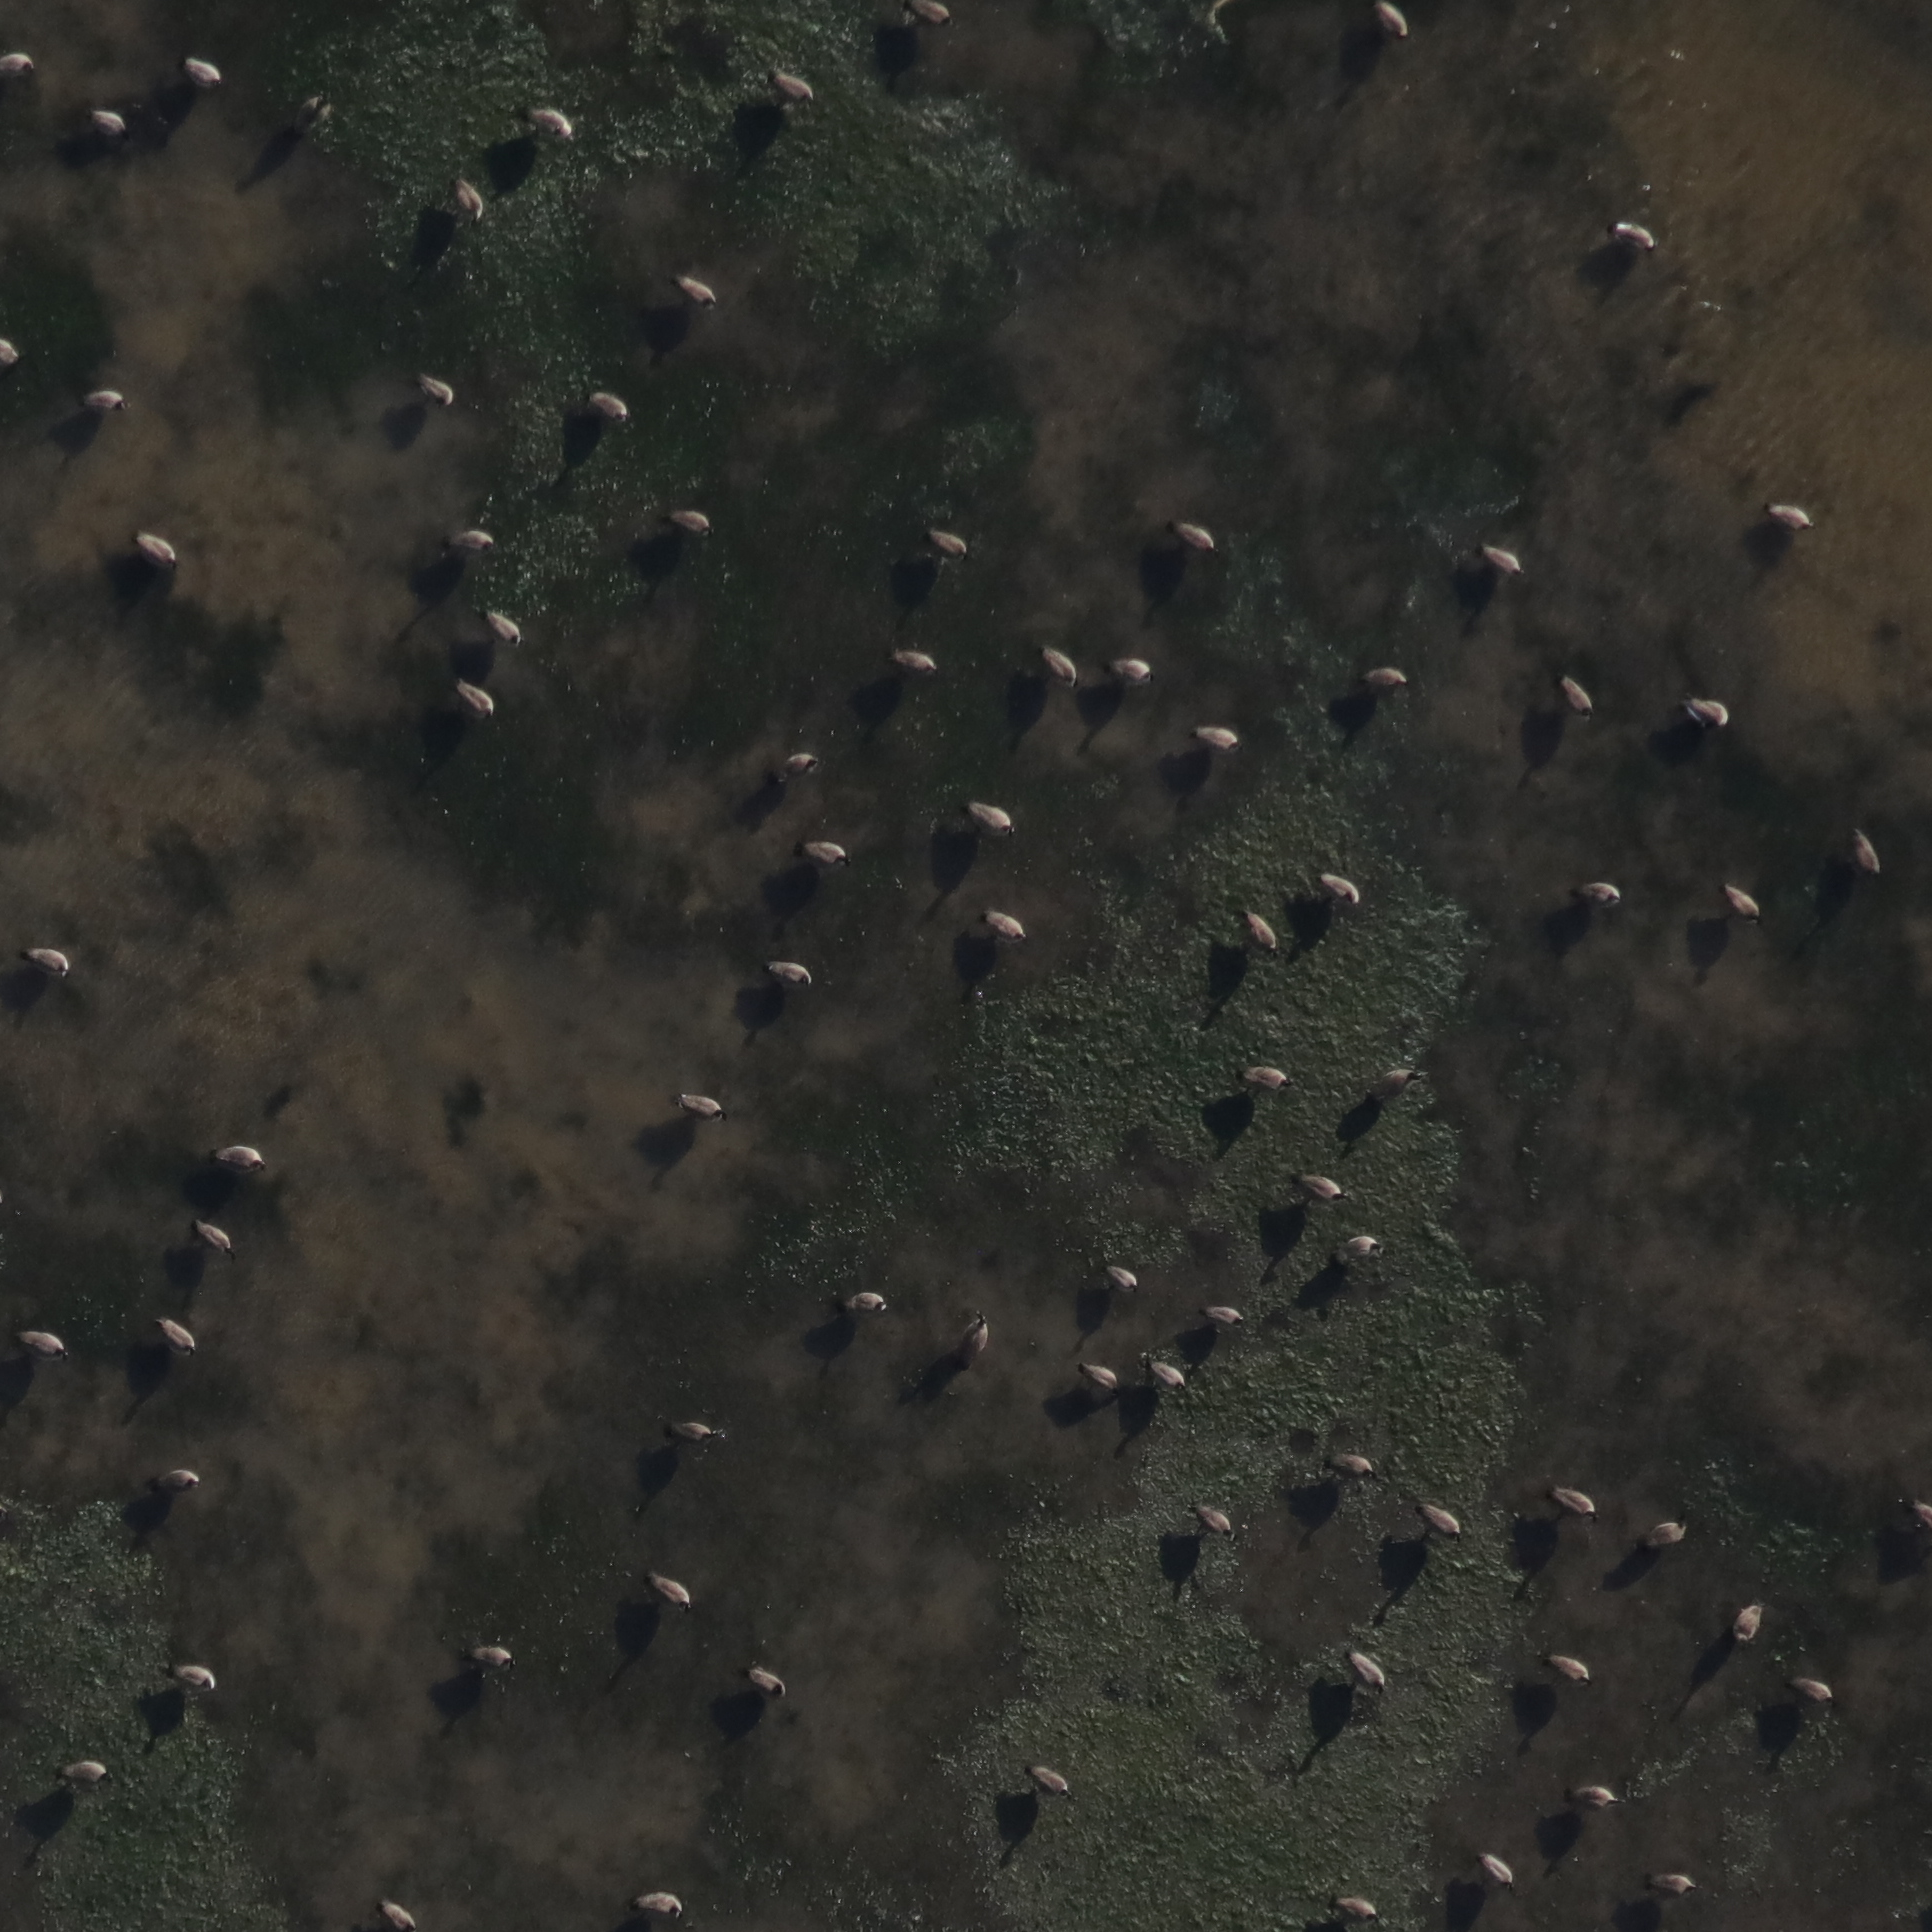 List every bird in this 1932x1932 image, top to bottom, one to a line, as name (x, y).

Canada goose (933, 12)
Canada goose (1394, 15)
Canada goose (11, 66)
Canada goose (201, 72)
Canada goose (797, 90)
Canada goose (315, 112)
Canada goose (107, 124)
Canada goose (551, 126)
Canada goose (466, 200)
Canada goose (1637, 236)
Canada goose (694, 290)
Canada goose (435, 391)
Canada goose (101, 402)
Canada goose (607, 406)
Canada goose (1789, 518)
Canada goose (688, 522)
Canada goose (1193, 539)
Canada goose (476, 543)
Canada goose (949, 547)
Canada goose (156, 552)
Canada goose (1507, 559)
Canada goose (500, 627)
Canada goose (921, 667)
Canada goose (1057, 668)
Canada goose (1131, 671)
Canada goose (1391, 678)
Canada goose (471, 699)
Canada goose (1574, 699)
Canada goose (1706, 712)
Canada goose (1216, 740)
Canada goose (797, 768)
Canada goose (989, 818)
Canada goose (824, 856)
Canada goose (1864, 862)
Canada goose (1339, 888)
Canada goose (1600, 898)
Canada goose (1744, 903)
Canada goose (1001, 926)
Canada goose (1261, 933)
Canada goose (47, 961)
Canada goose (790, 974)
Canada goose (1270, 1080)
Canada goose (1398, 1084)
Canada goose (700, 1106)
Canada goose (239, 1156)
Canada goose (1326, 1188)
Canada goose (212, 1234)
Canada goose (1362, 1250)
Canada goose (1121, 1277)
Canada goose (865, 1302)
Canada goose (1222, 1316)
Canada goose (174, 1332)
Canada goose (969, 1337)
Canada goose (42, 1343)
Canada goose (1167, 1373)
Canada goose (1099, 1375)
Canada goose (694, 1432)
Canada goose (1350, 1466)
Canada goose (185, 1481)
Canada goose (1572, 1505)
Canada goose (1929, 1520)
Canada goose (1441, 1521)
Canada goose (1216, 1522)
Canada goose (1667, 1534)
Canada goose (673, 1592)
Canada goose (1746, 1623)
Canada goose (493, 1656)
Canada goose (1569, 1668)
Canada goose (1367, 1669)
Canada goose (191, 1674)
Canada goose (764, 1683)
Canada goose (1812, 1690)
Canada goose (89, 1772)
Canada goose (1049, 1785)
Canada goose (1597, 1800)
Canada goose (1495, 1871)
Canada goose (1674, 1883)
Canada goose (660, 1905)
Canada goose (1358, 1913)
Canada goose (397, 1917)